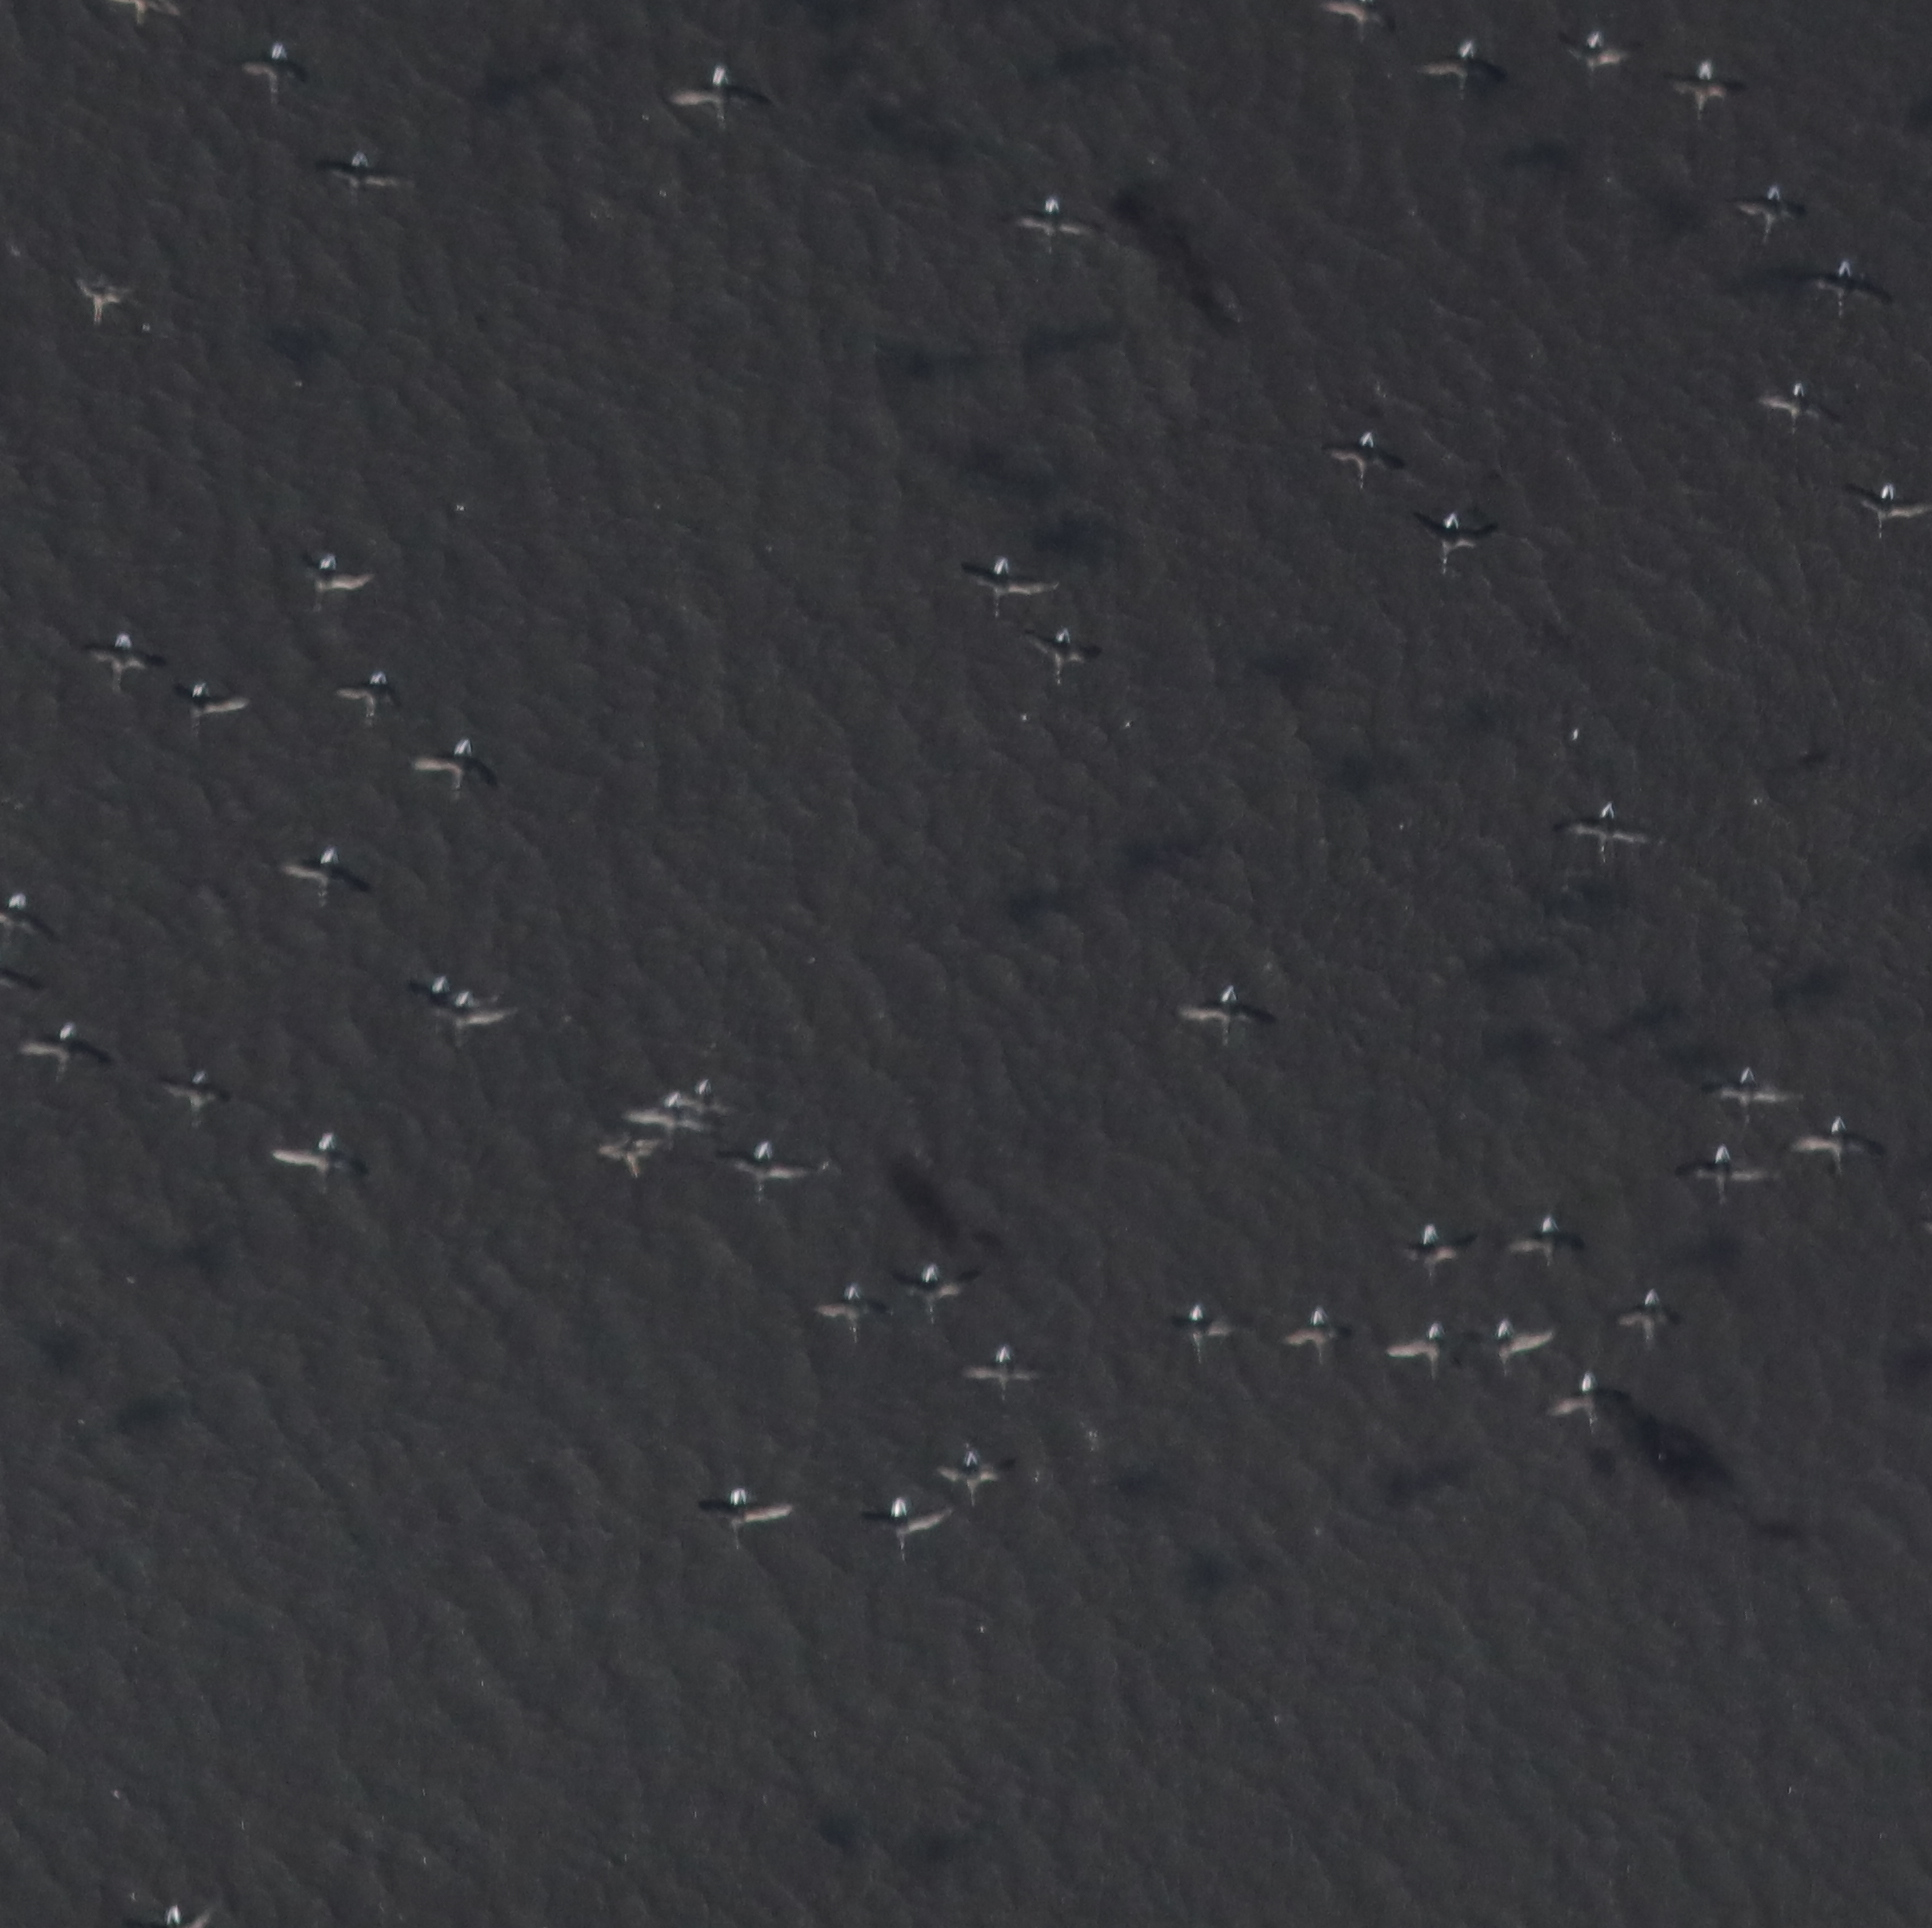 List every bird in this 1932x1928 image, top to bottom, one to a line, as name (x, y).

brant (1365, 14)
brant (1606, 52)
brant (276, 66)
brant (1461, 67)
brant (1697, 84)
brant (719, 90)
brant (355, 171)
brant (1771, 208)
brant (1050, 219)
brant (1845, 278)
other bird (98, 300)
brant (1798, 400)
brant (1362, 454)
brant (1882, 506)
brant (1449, 539)
brant (325, 578)
brant (998, 578)
brant (1061, 654)
brant (118, 656)
brant (377, 693)
brant (199, 704)
brant (461, 764)
brant (1608, 834)
brant (328, 871)
brant (13, 918)
brant (436, 1000)
brant (1221, 1008)
brant (462, 1011)
brant (65, 1049)
brant (200, 1092)
brant (1751, 1094)
brant (705, 1100)
brant (669, 1117)
brant (1843, 1146)
other bird (629, 1154)
brant (325, 1155)
brant (1723, 1167)
brant (760, 1170)
brant (1547, 1241)
brant (1427, 1249)
brant (931, 1293)
brant (852, 1307)
brant (1645, 1317)
brant (1201, 1328)
brant (1314, 1332)
brant (1500, 1343)
brant (1430, 1346)
brant (1002, 1374)
brant (1586, 1396)
brant (968, 1475)
brant (732, 1513)
brant (904, 1522)